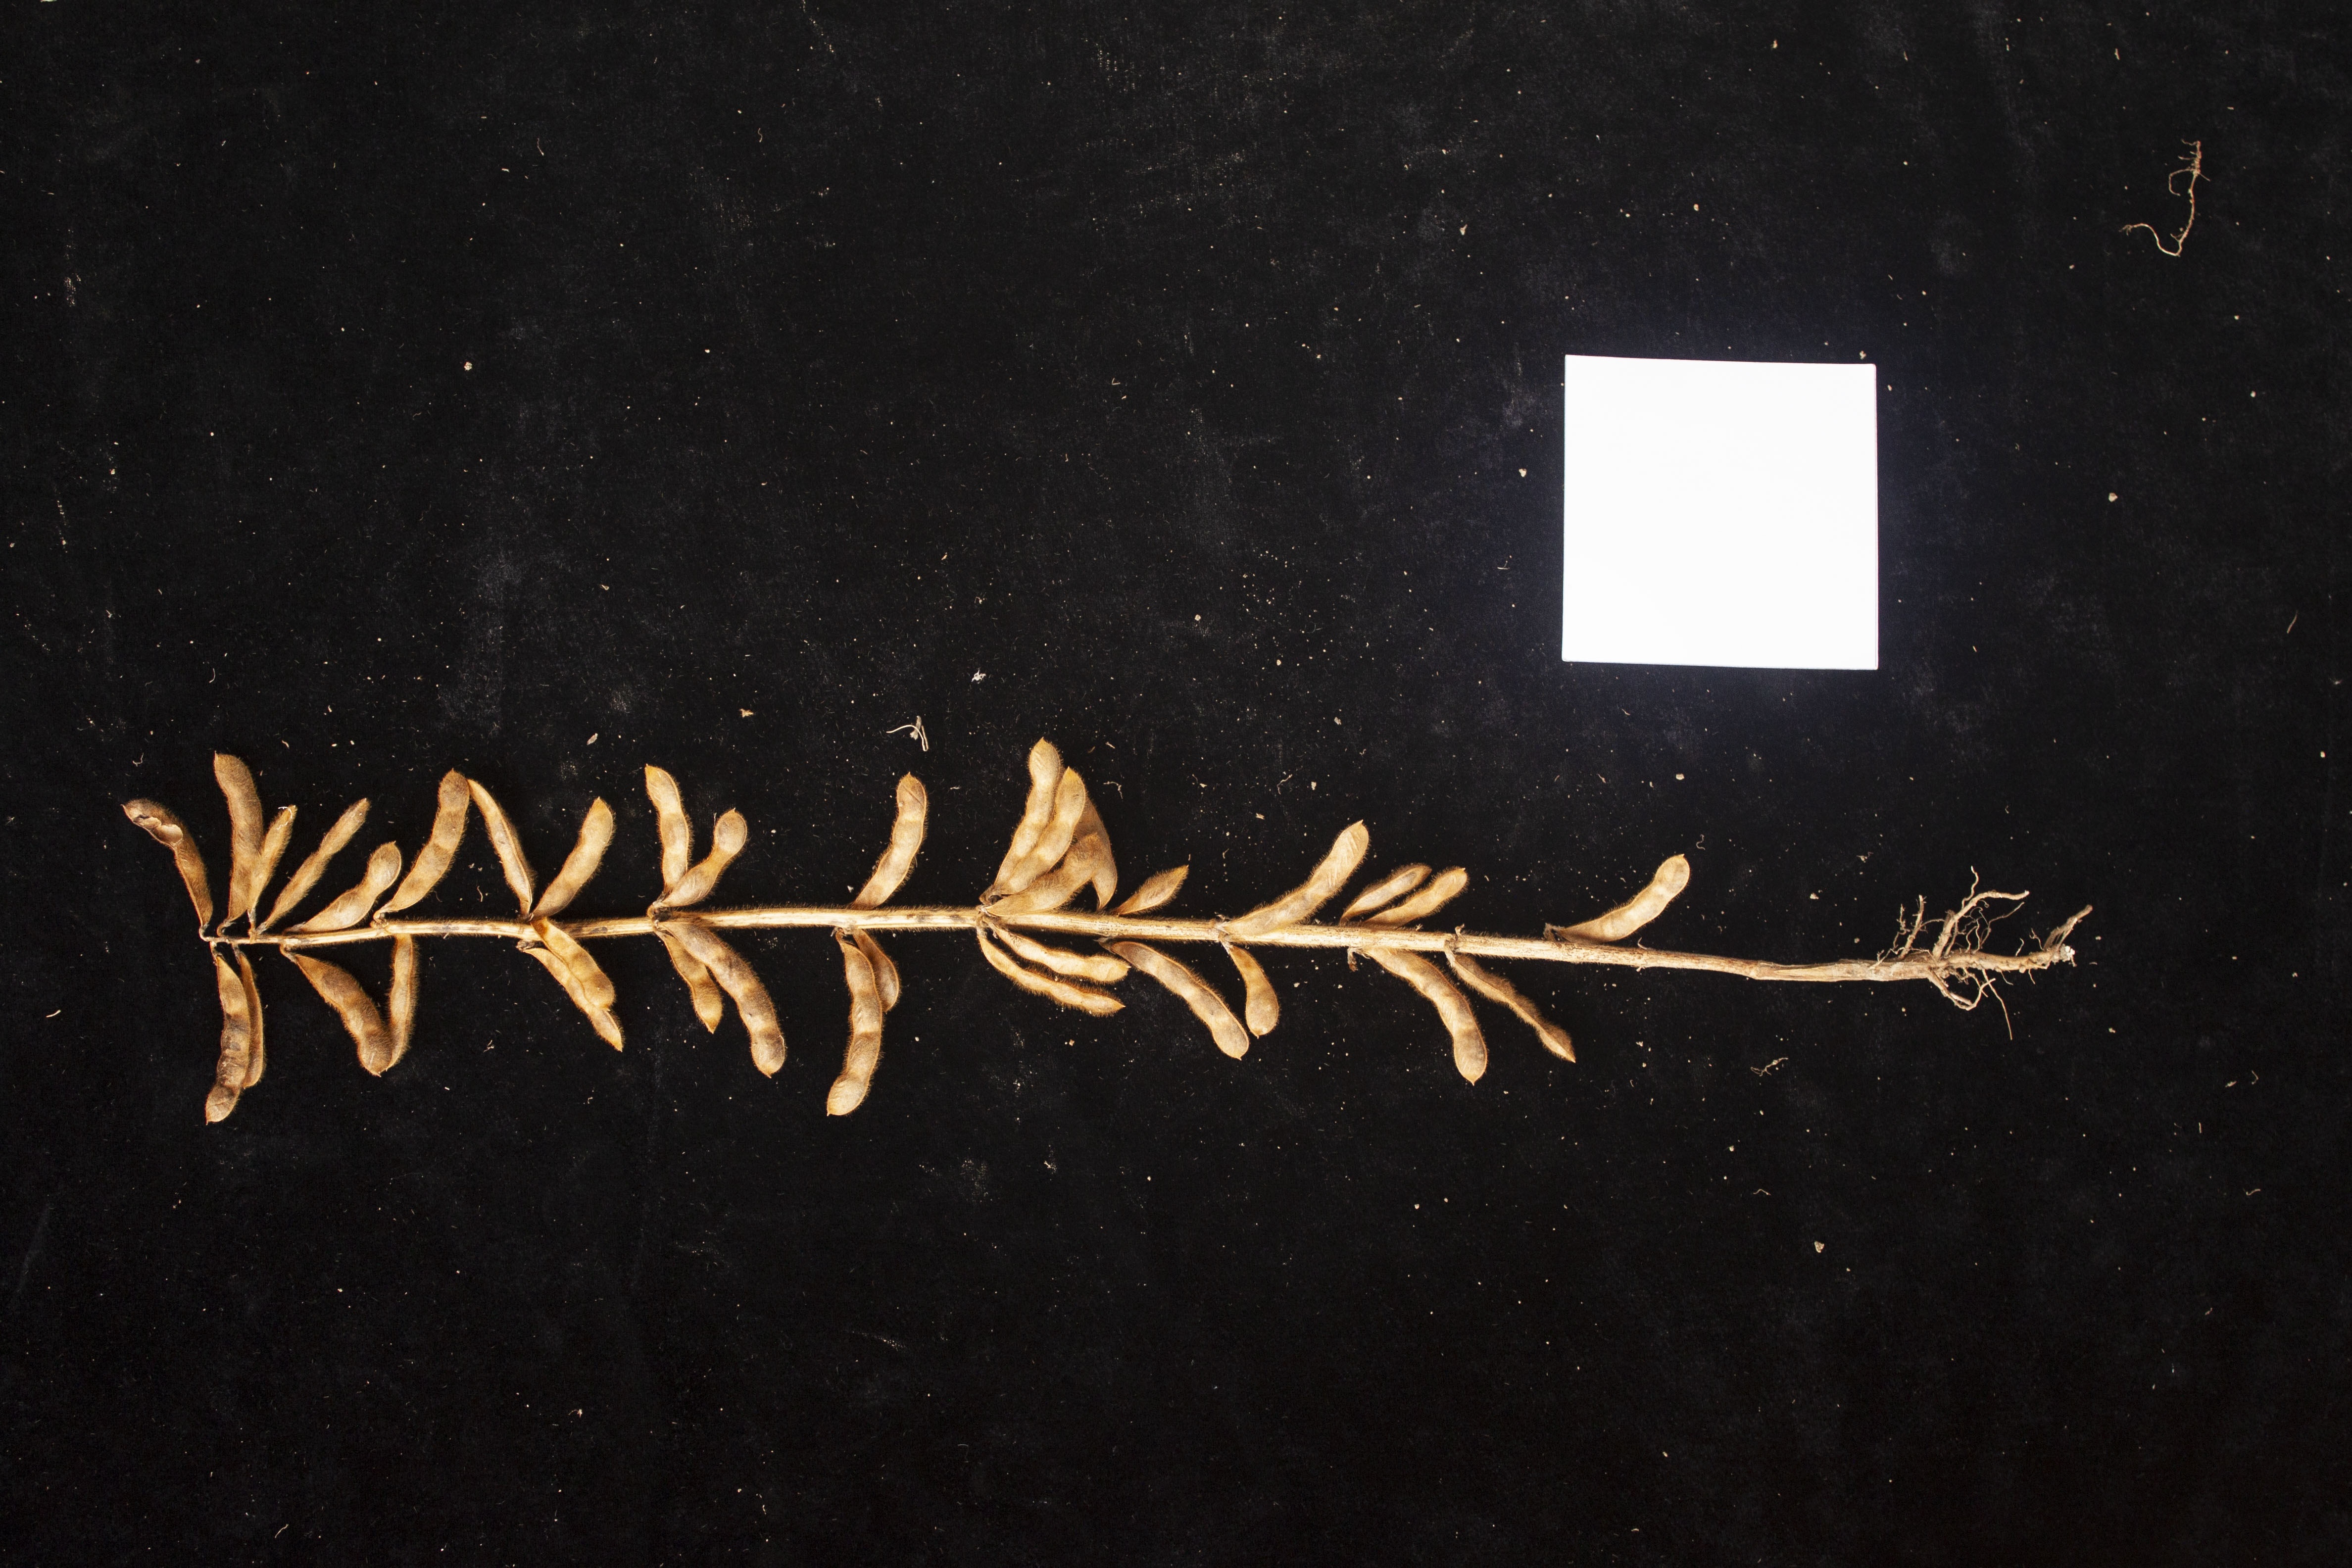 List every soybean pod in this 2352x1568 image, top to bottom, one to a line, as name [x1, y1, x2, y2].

soybean pod [978, 738, 1062, 904]
soybean pod [214, 753, 264, 932]
soybean pod [644, 761, 691, 894]
soybean pod [992, 766, 1089, 896]
soybean pod [849, 770, 928, 908]
soybean pod [374, 771, 472, 919]
soybean pod [468, 781, 534, 915]
soybean pod [258, 797, 369, 935]
soybean pod [531, 798, 616, 920]
soybean pod [121, 798, 214, 936]
soybean pod [1075, 801, 1117, 913]
soybean pod [247, 805, 297, 933]
soybean pod [647, 807, 747, 910]
soybean pod [1213, 819, 1372, 937]
soybean pod [973, 831, 1106, 916]
soybean pod [288, 841, 403, 934]
soybean pod [1549, 855, 1691, 943]
soybean pod [1338, 864, 1434, 922]
soybean pod [1114, 865, 1188, 917]
soybean pod [1367, 868, 1470, 928]
soybean pod [984, 919, 1133, 984]
soybean pod [532, 919, 615, 1008]
soybean pod [656, 927, 786, 1078]
soybean pod [975, 929, 1127, 1018]
soybean pod [653, 930, 722, 1035]
soybean pod [852, 931, 900, 1016]
soybean pod [386, 936, 418, 1073]
soybean pod [826, 937, 882, 1118]
soybean pod [1101, 941, 1250, 1061]
soybean pod [1223, 942, 1280, 1039]
soybean pod [231, 944, 264, 1089]
soybean pod [518, 949, 625, 1054]
soybean pod [1357, 949, 1489, 1086]
soybean pod [204, 950, 252, 1126]
soybean pod [286, 950, 392, 1078]
soybean pod [1444, 950, 1576, 1065]